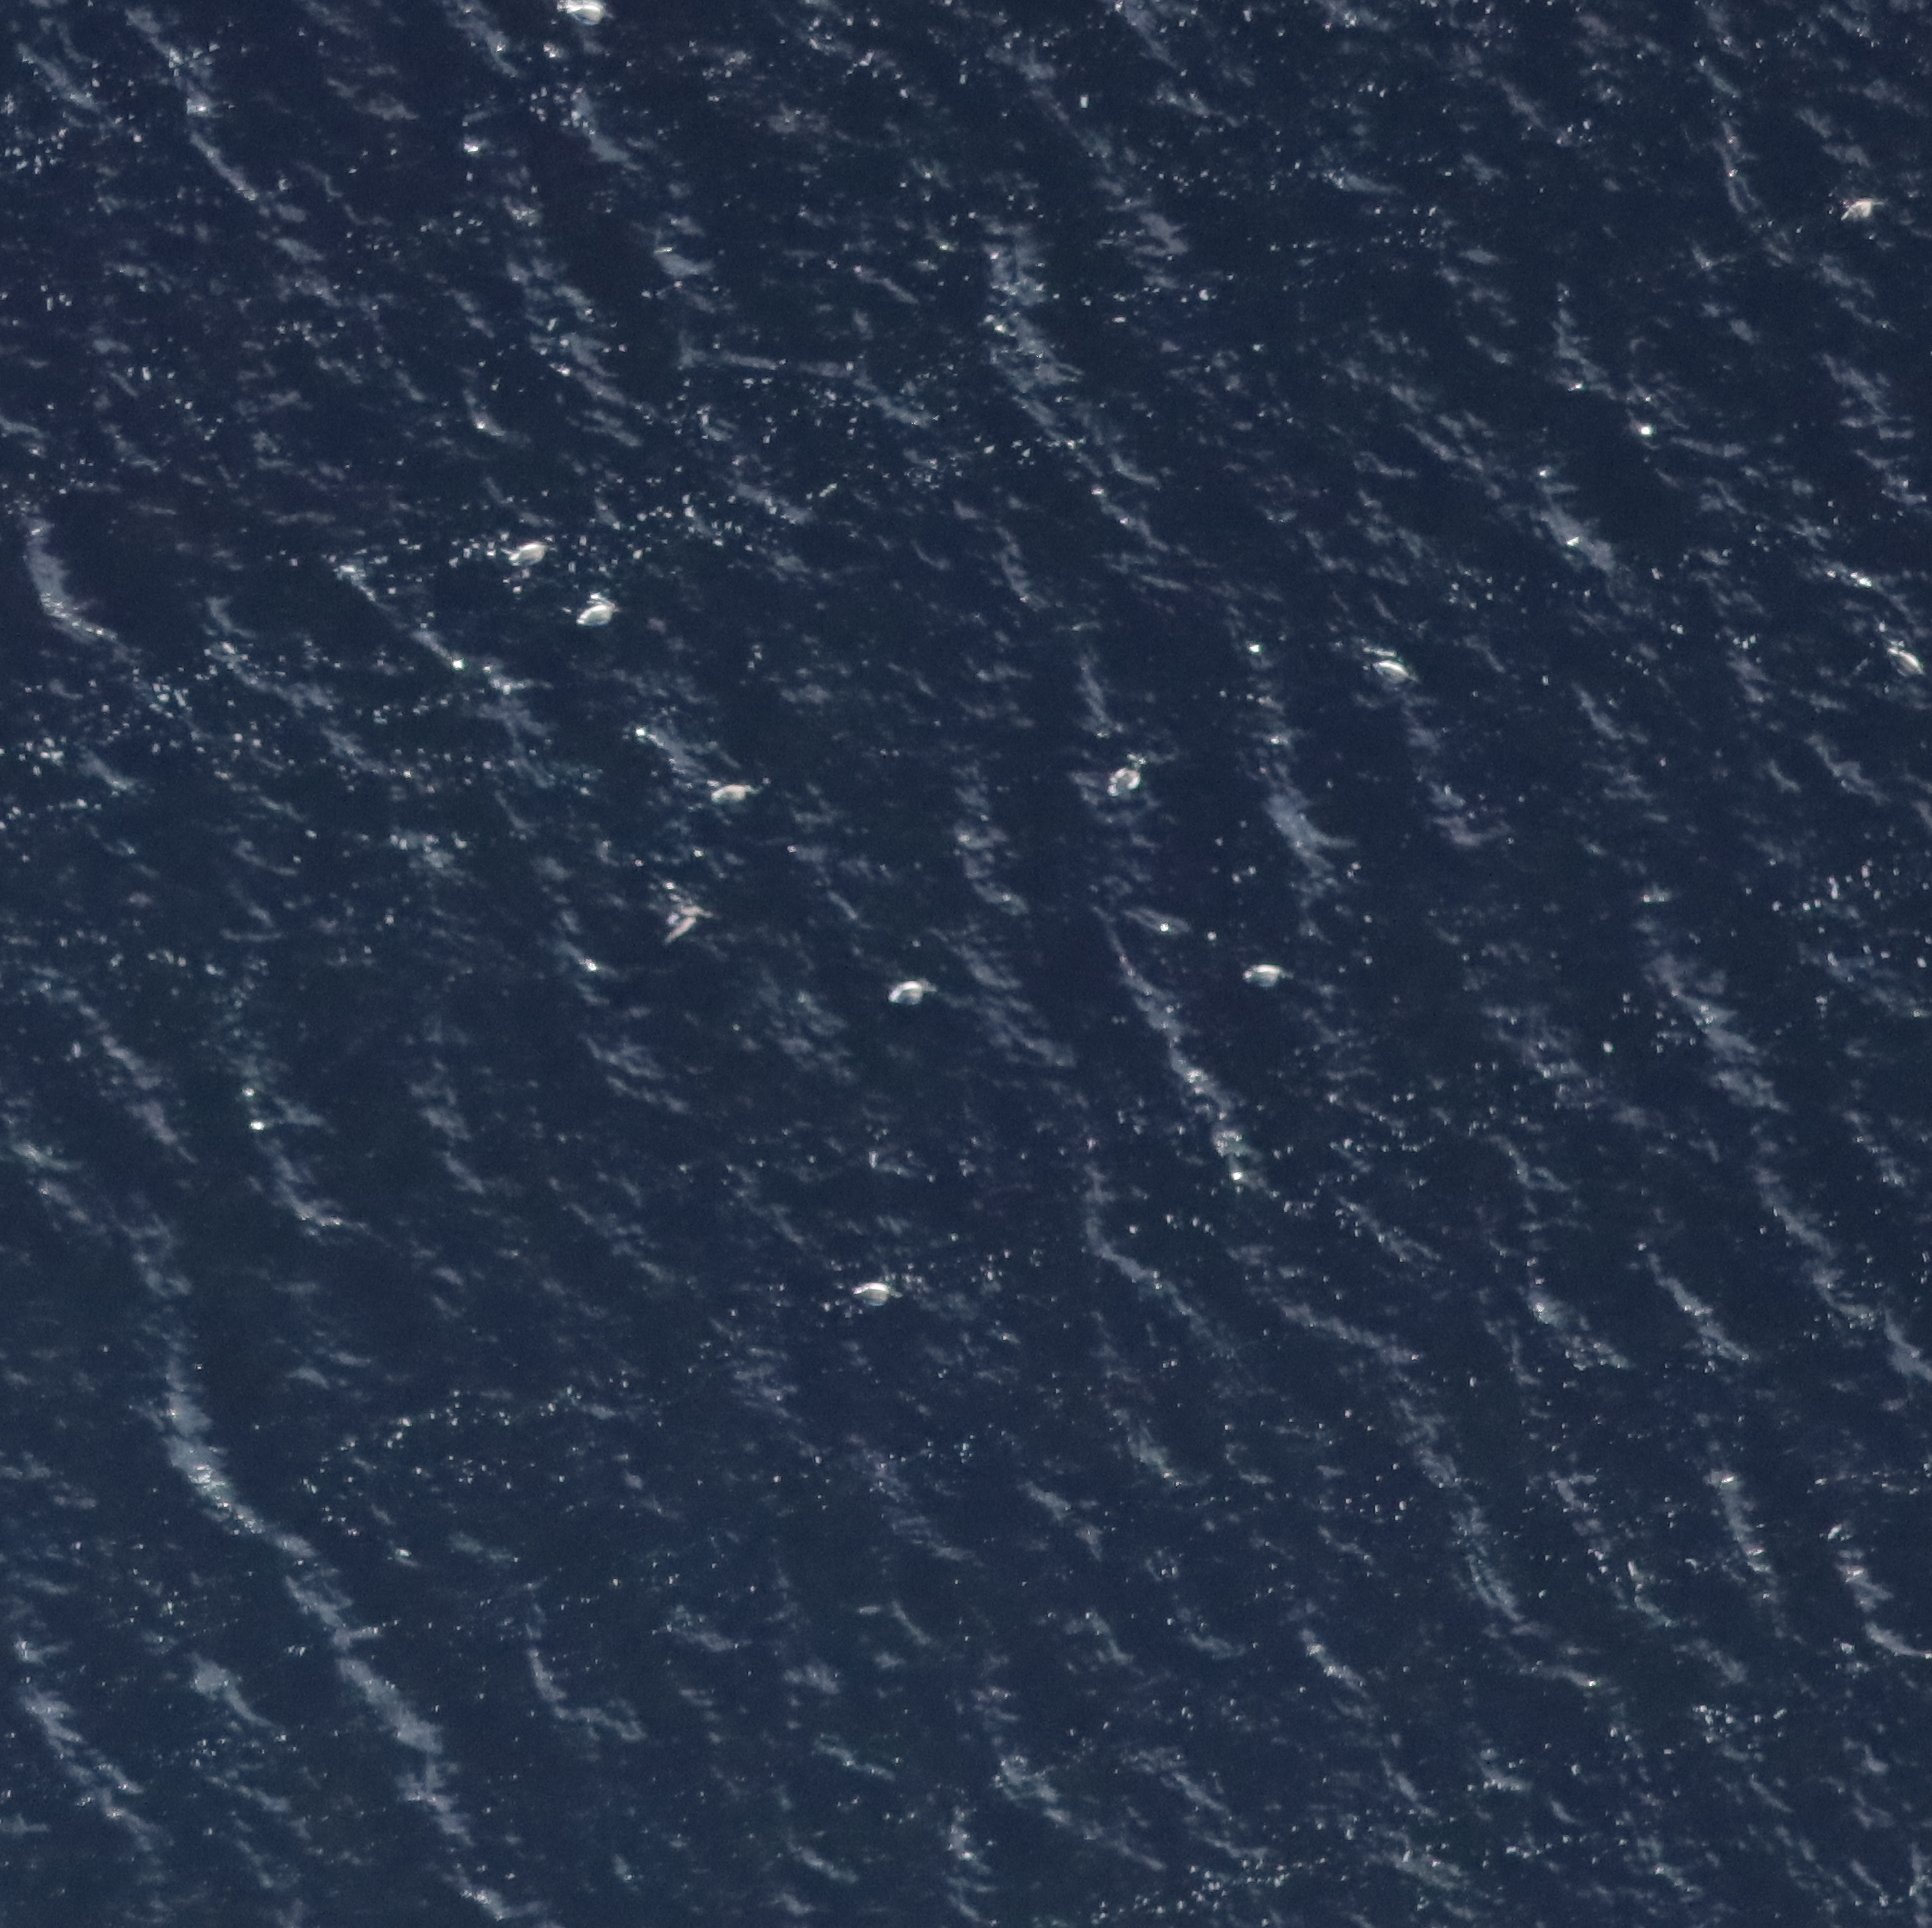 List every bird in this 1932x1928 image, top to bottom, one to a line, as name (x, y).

brant (588, 14)
brant (1860, 211)
brant (529, 554)
brant (597, 615)
brant (1908, 664)
brant (1396, 675)
brant (1129, 782)
brant (730, 799)
brant (1262, 976)
brant (908, 995)
brant (877, 1294)